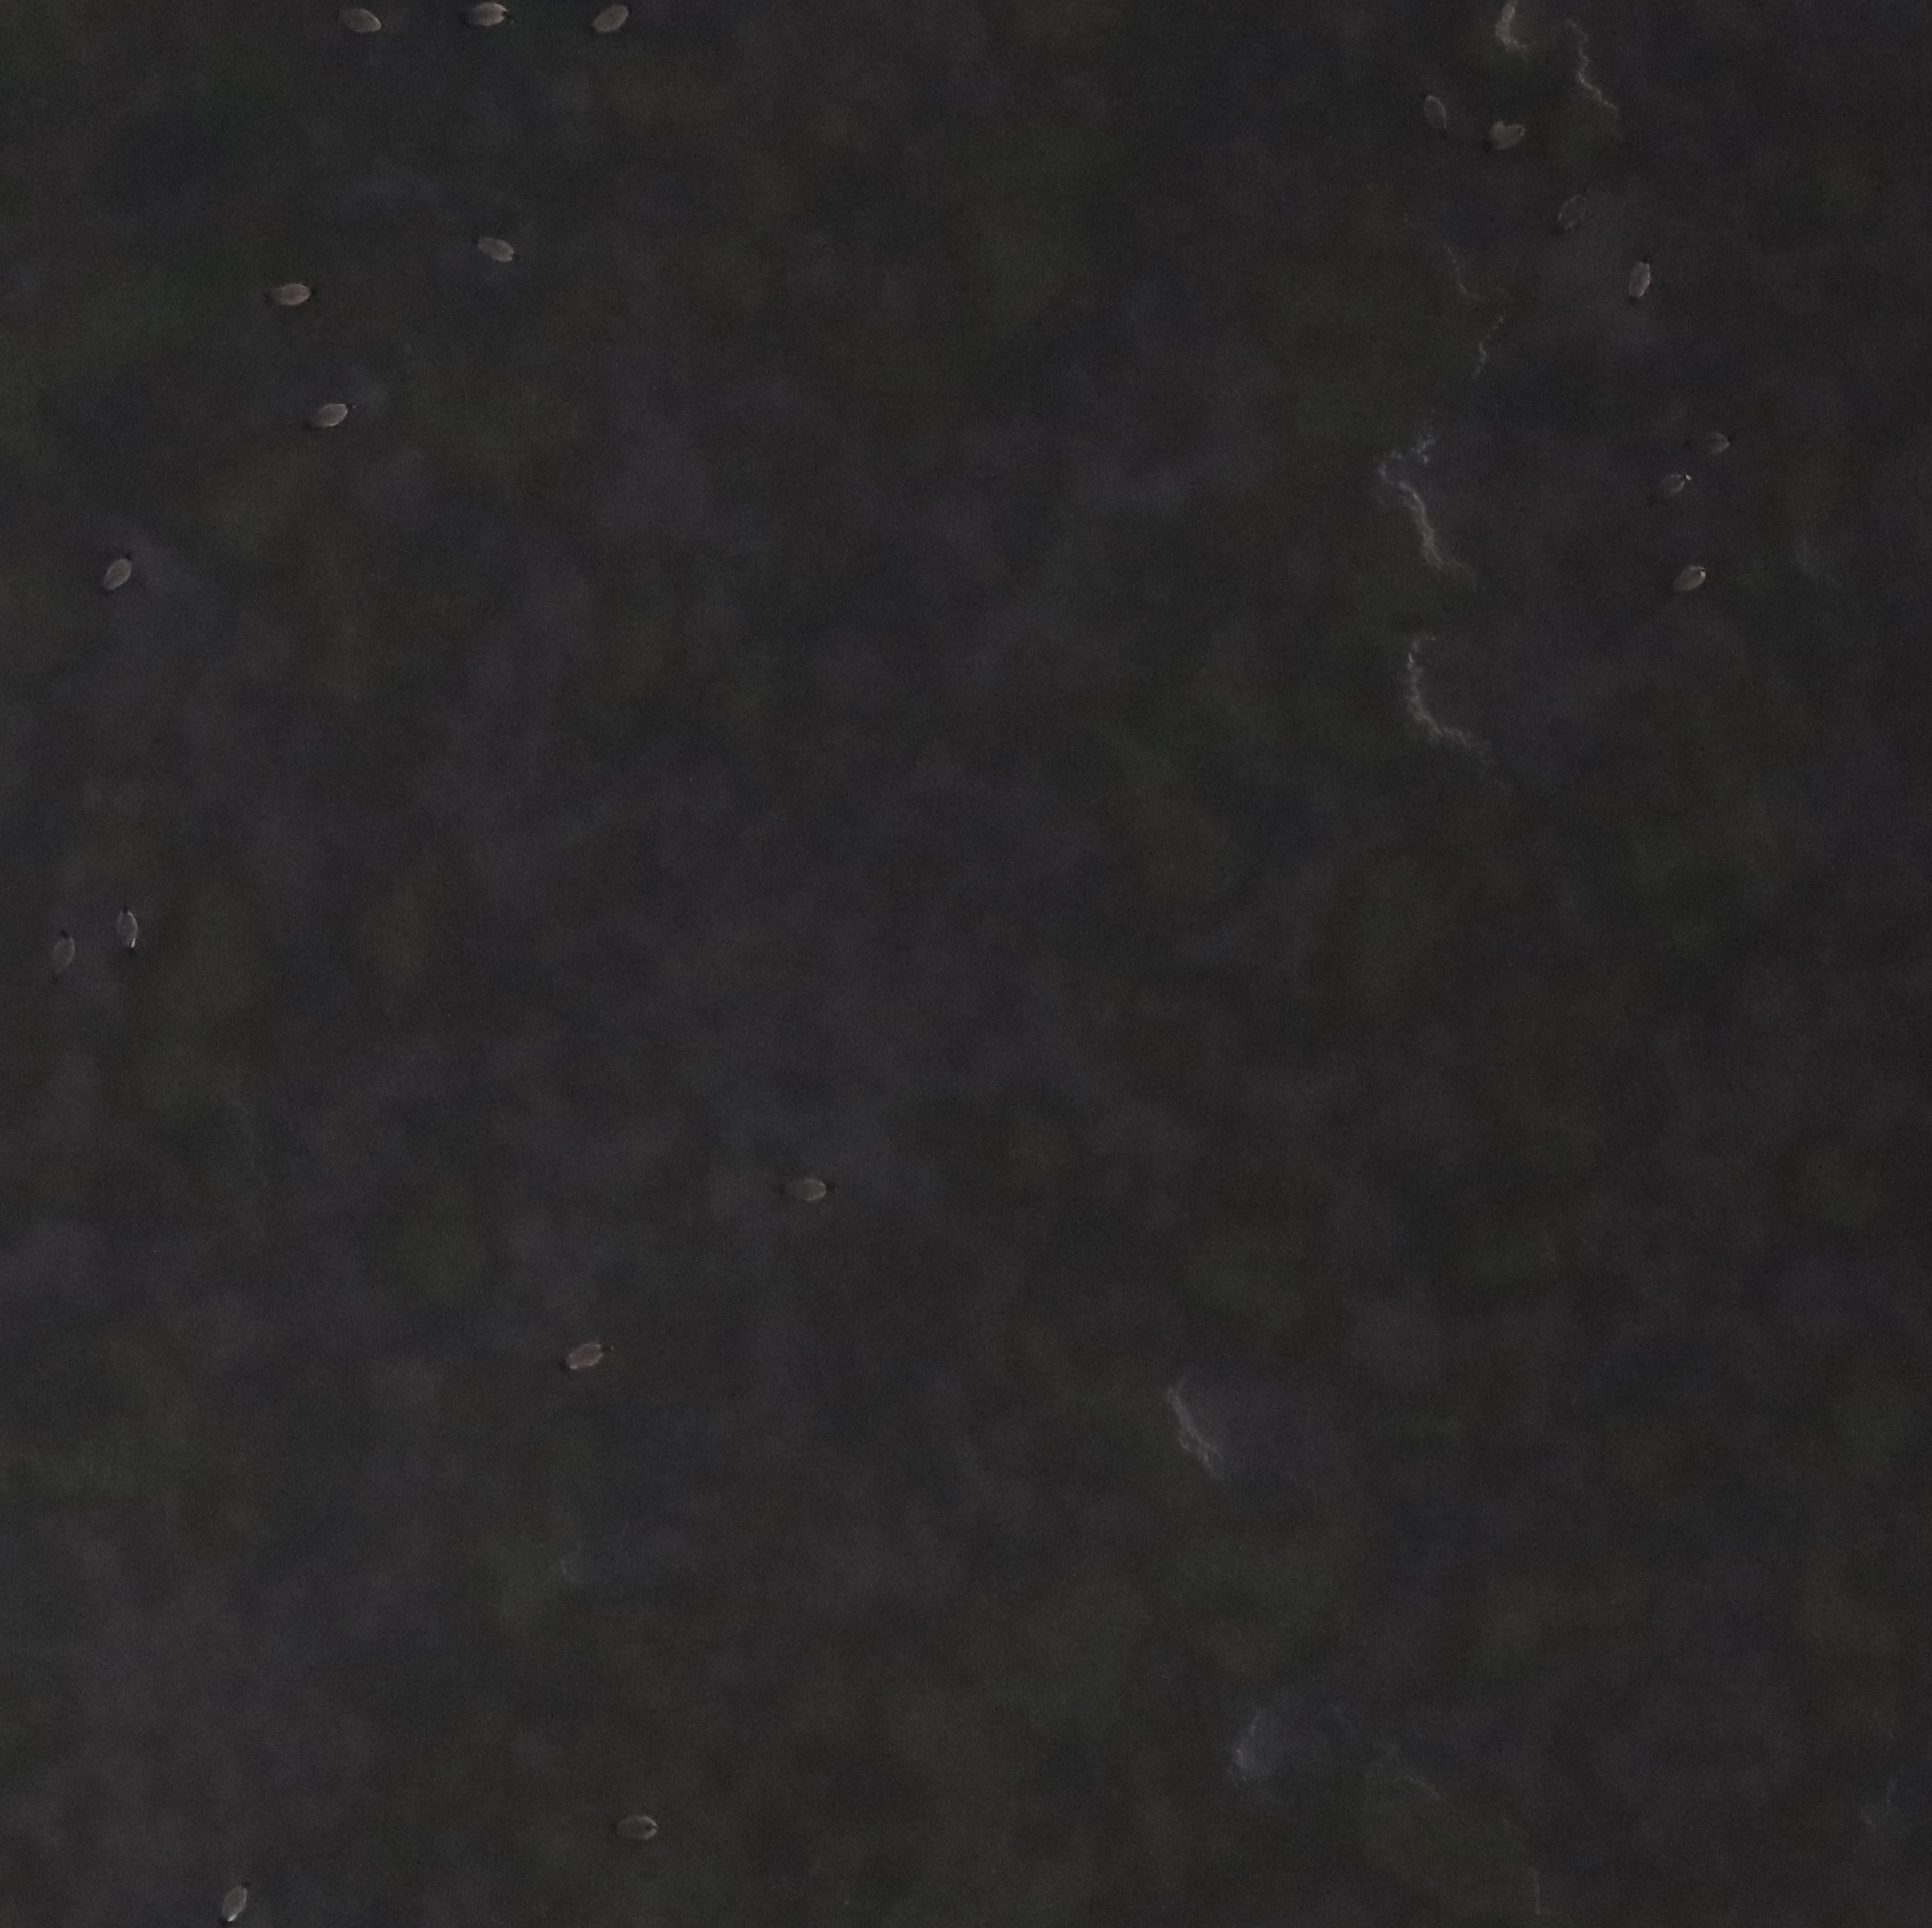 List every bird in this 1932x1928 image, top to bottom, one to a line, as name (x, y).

Canada goose (485, 12)
Canada goose (609, 19)
Canada goose (360, 22)
Canada goose (1434, 111)
Canada goose (1505, 132)
Canada goose (1573, 213)
Canada goose (496, 249)
Canada goose (1640, 280)
Canada goose (292, 295)
Canada goose (328, 415)
Canada goose (1714, 445)
Canada goose (1671, 488)
Canada goose (118, 573)
Canada goose (1691, 580)
Canada goose (127, 927)
Canada goose (809, 1189)
Canada goose (586, 1357)
Canada goose (635, 1828)
Canada goose (234, 1902)